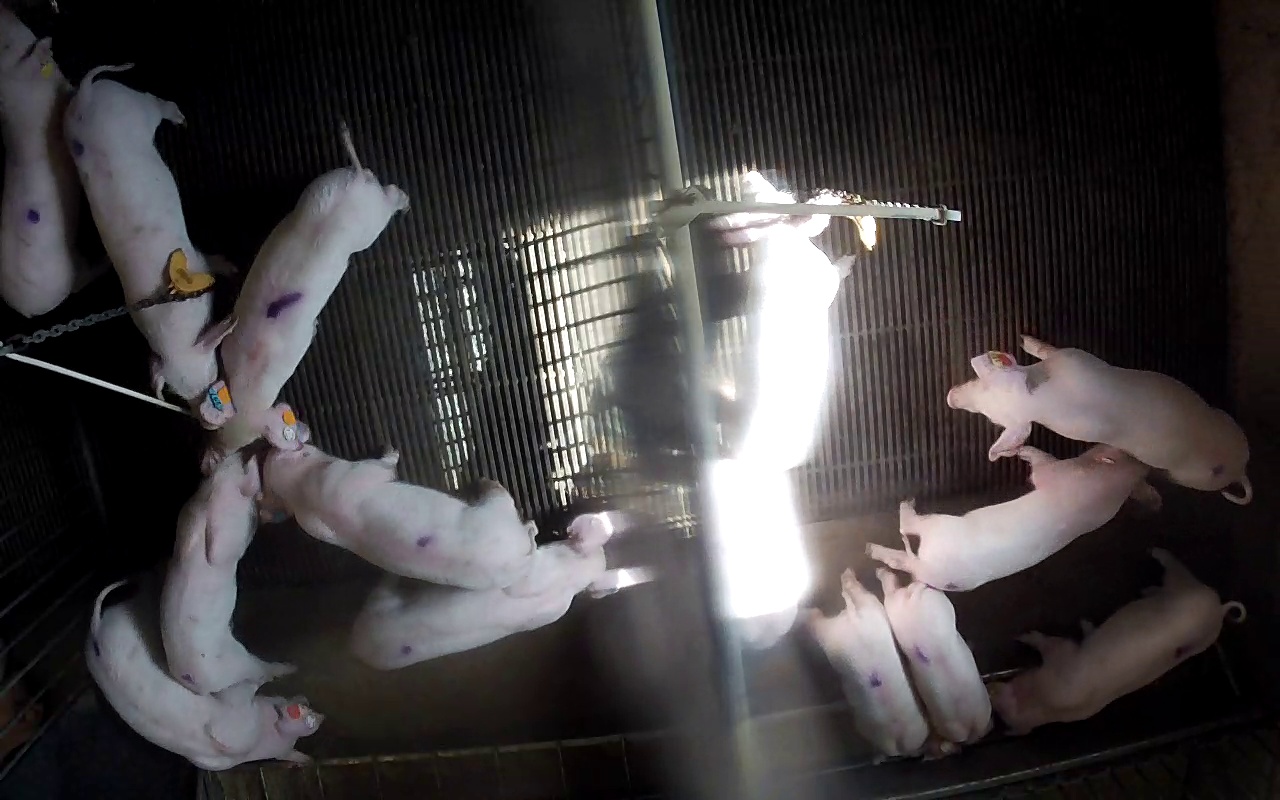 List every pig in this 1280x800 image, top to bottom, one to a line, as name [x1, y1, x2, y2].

pig [0, 8, 78, 321]
pig [64, 63, 240, 433]
pig [197, 121, 413, 457]
pig [722, 169, 857, 472]
pig [944, 332, 1255, 507]
pig [863, 441, 1161, 593]
pig [159, 442, 301, 696]
pig [254, 447, 540, 591]
pig [717, 459, 799, 649]
pig [347, 510, 632, 670]
pig [986, 547, 1247, 737]
pig [805, 565, 931, 767]
pig [875, 565, 993, 761]
pig [88, 579, 326, 771]